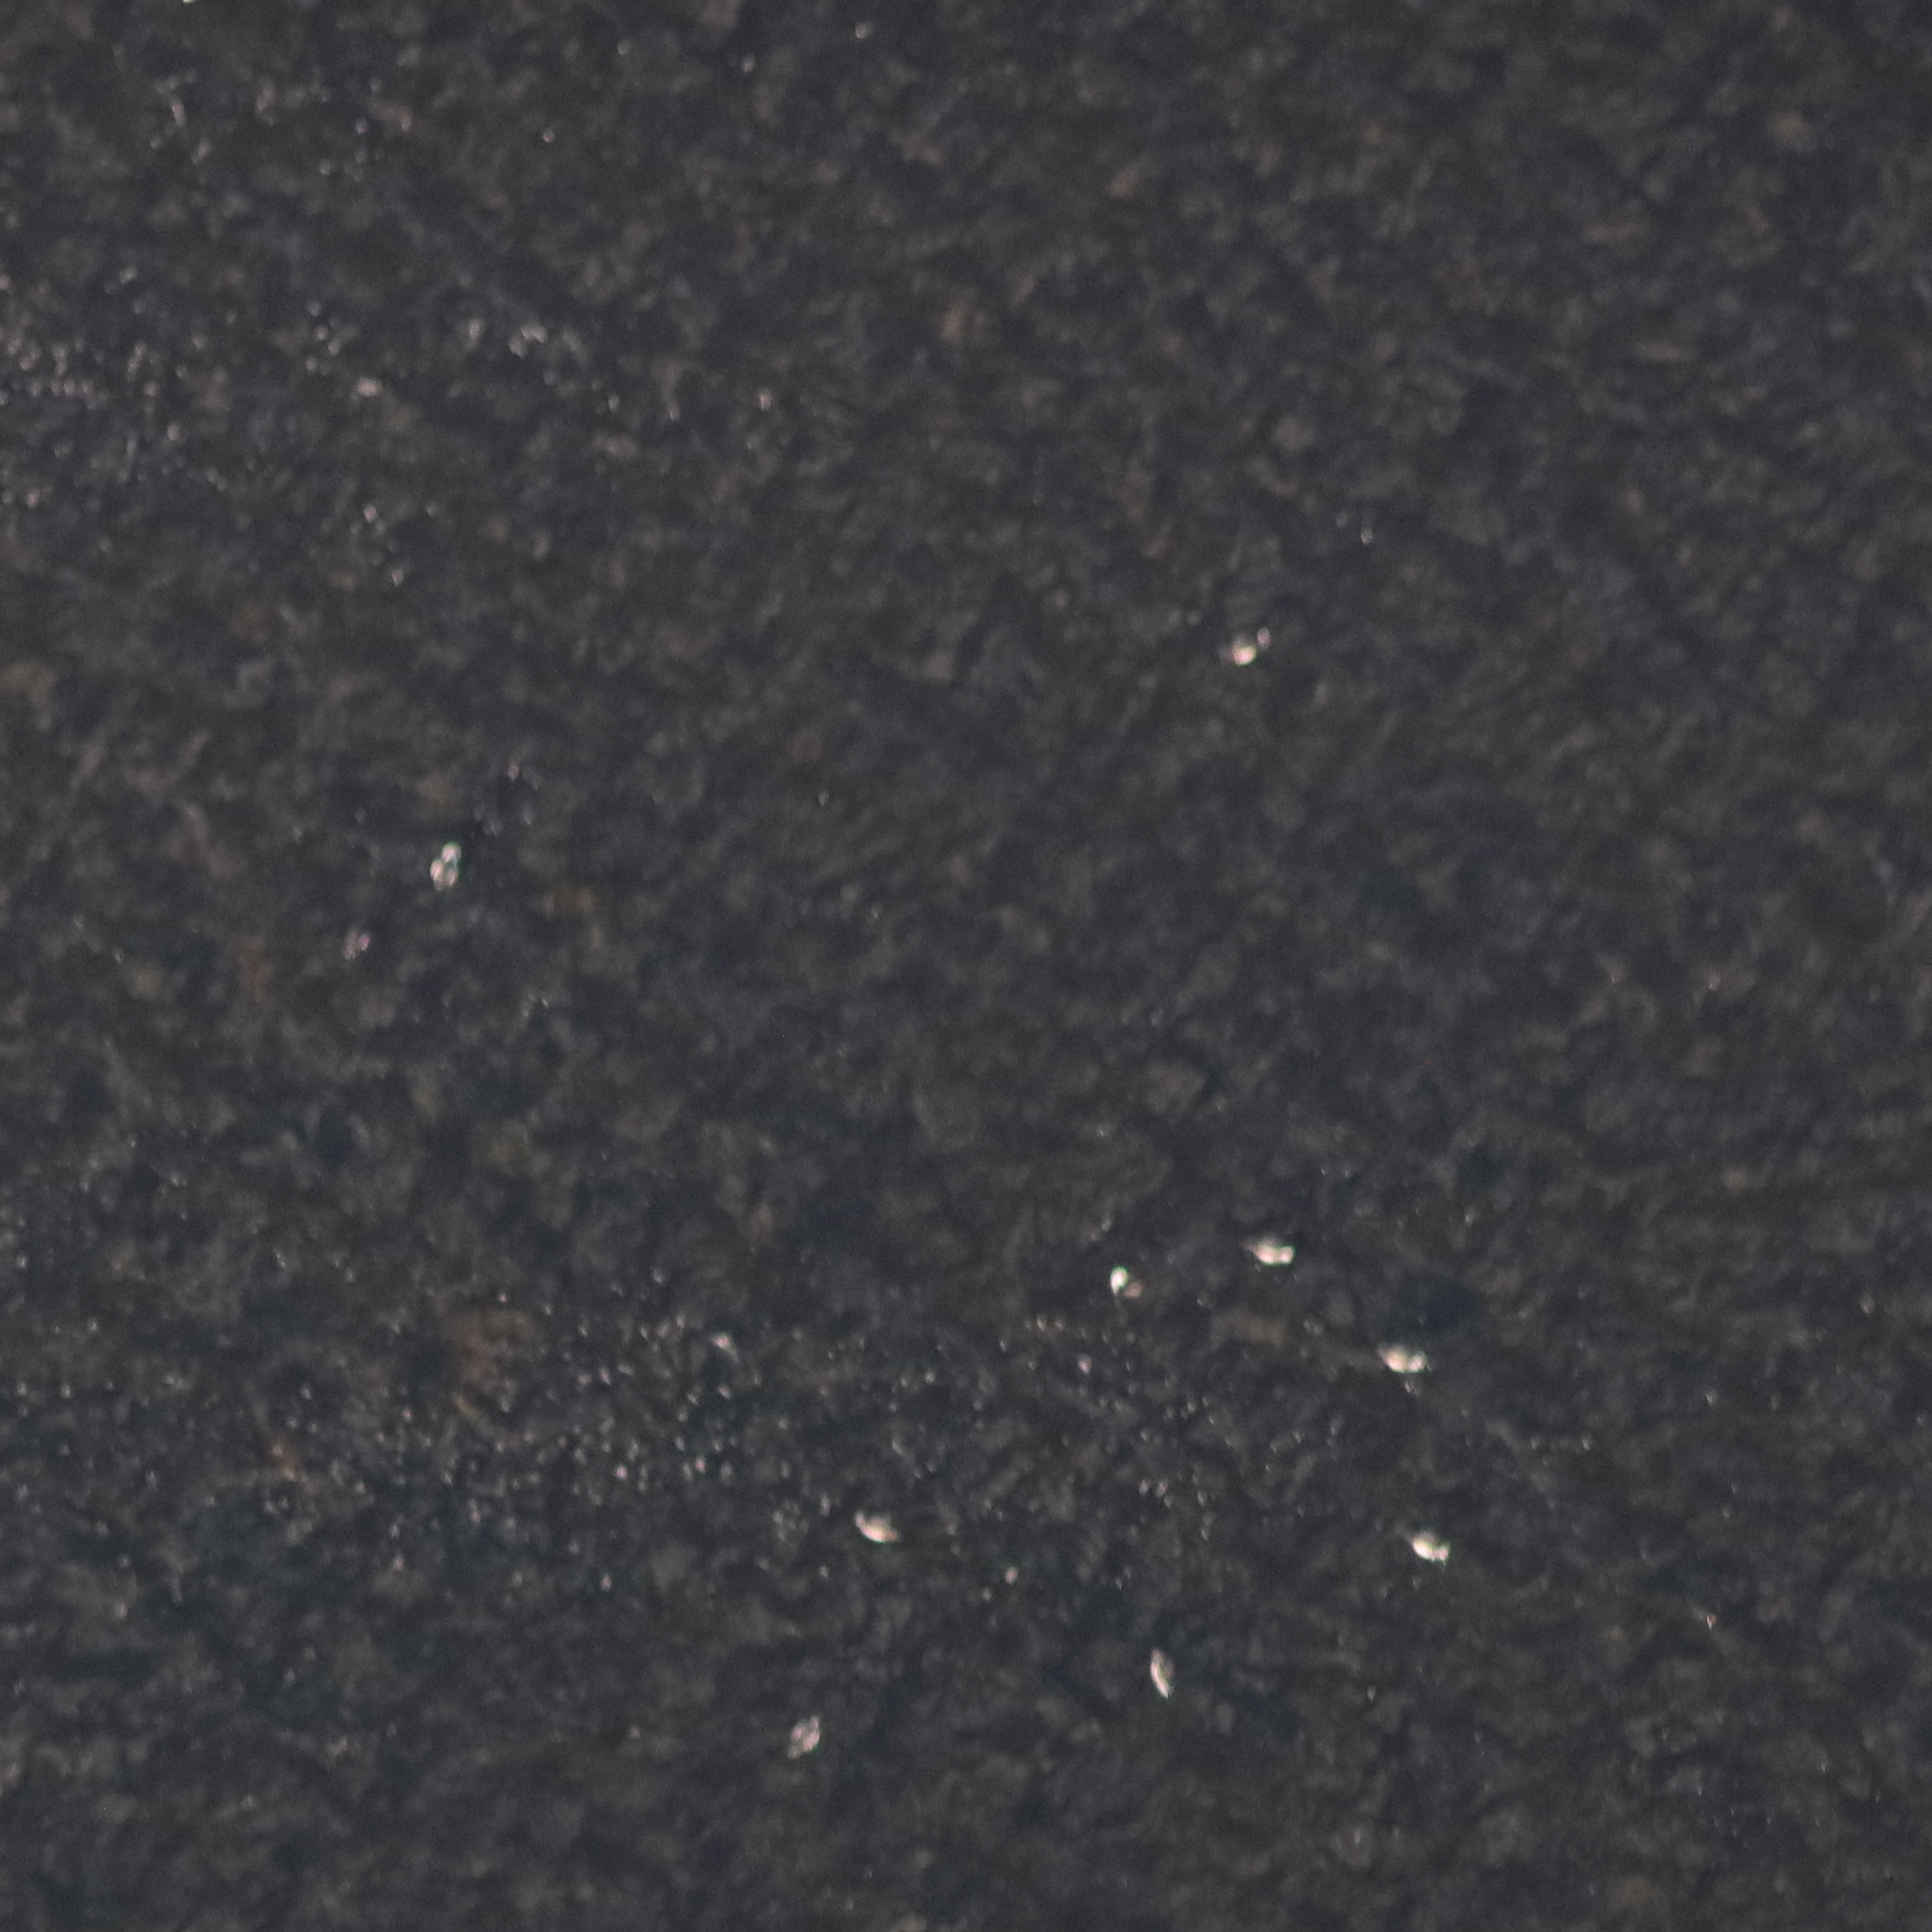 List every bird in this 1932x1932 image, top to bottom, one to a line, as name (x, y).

brant (1243, 649)
brant (442, 878)
brant (358, 939)
brant (1272, 1253)
brant (1120, 1279)
brant (1399, 1354)
brant (879, 1527)
brant (1430, 1541)
brant (1165, 1667)
brant (806, 1734)